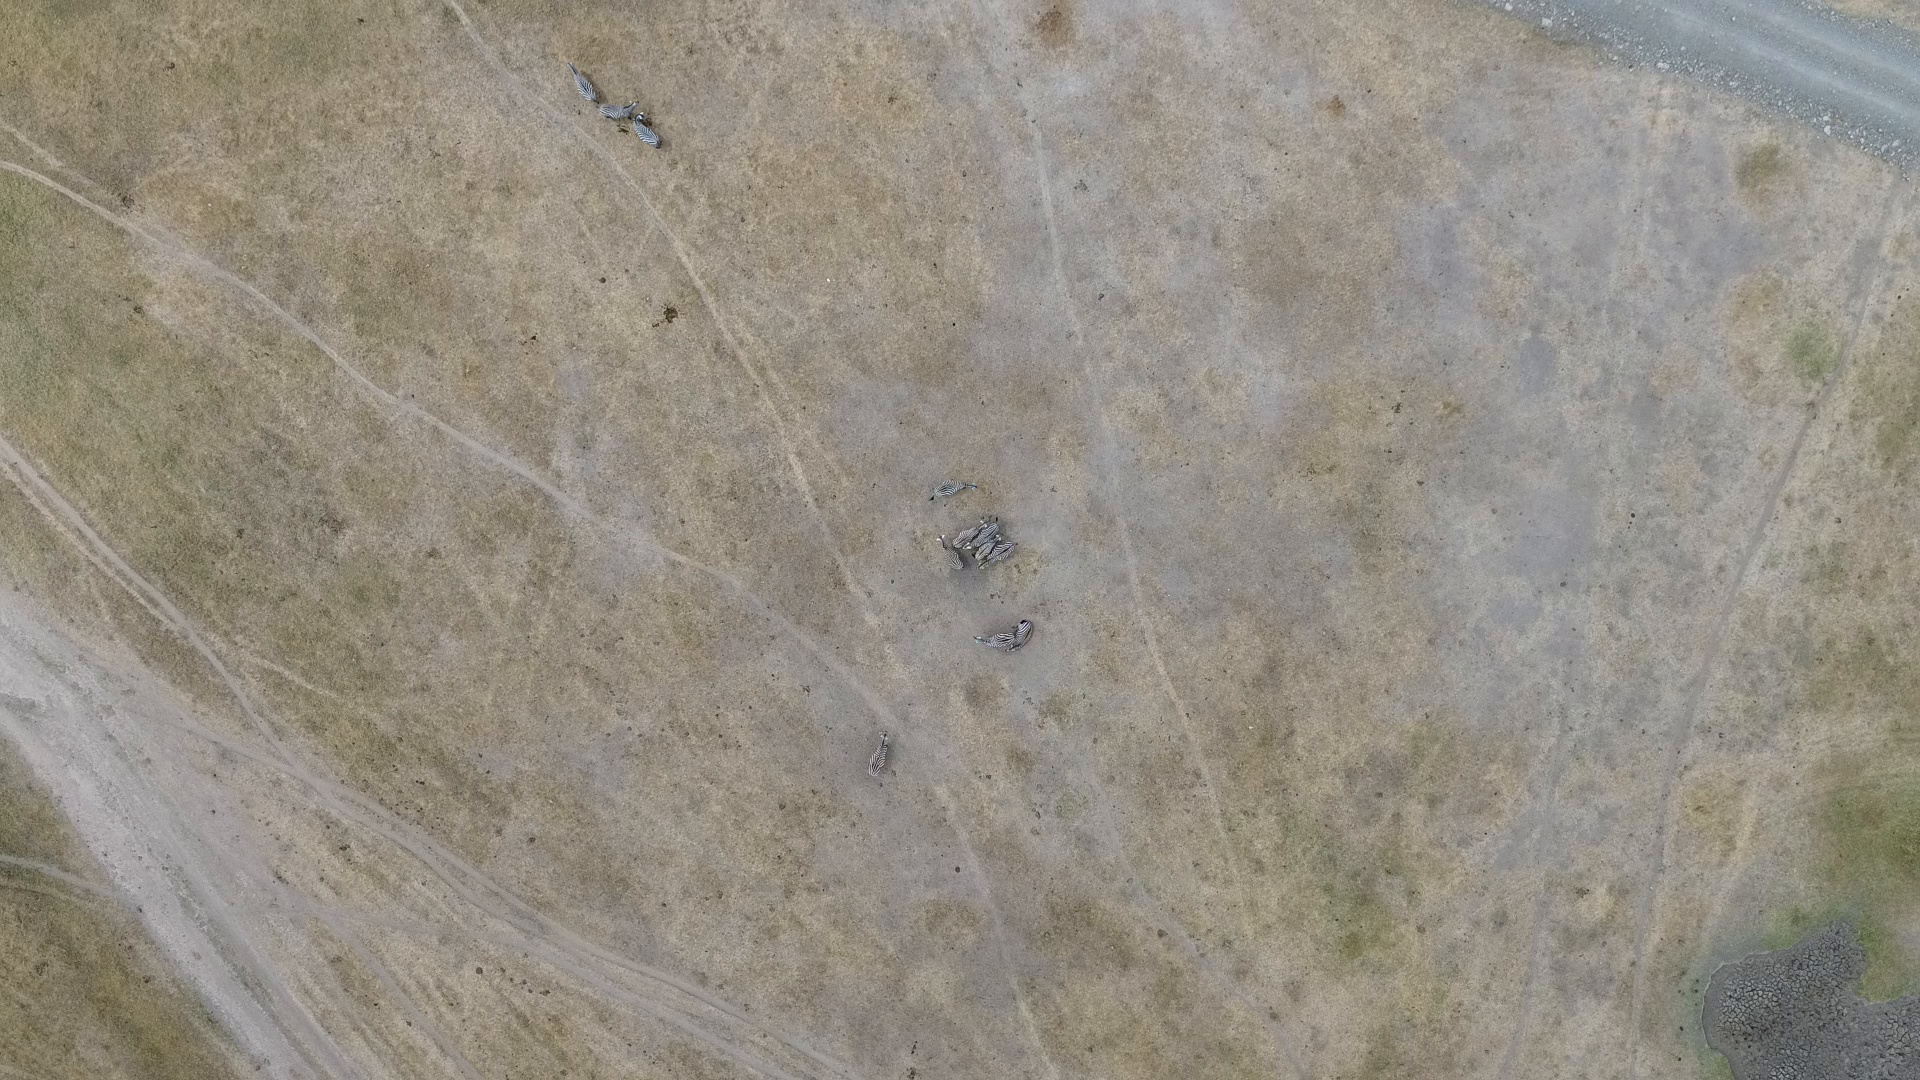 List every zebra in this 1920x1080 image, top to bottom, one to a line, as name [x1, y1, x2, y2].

zebra [567, 63, 594, 99]
zebra [598, 99, 636, 119]
zebra [633, 116, 661, 147]
zebra [932, 481, 976, 498]
zebra [953, 520, 988, 548]
zebra [963, 522, 999, 551]
zebra [933, 531, 965, 571]
zebra [974, 533, 1004, 560]
zebra [979, 541, 1014, 569]
zebra [1005, 619, 1033, 652]
zebra [974, 631, 1014, 646]
zebra [868, 734, 891, 778]